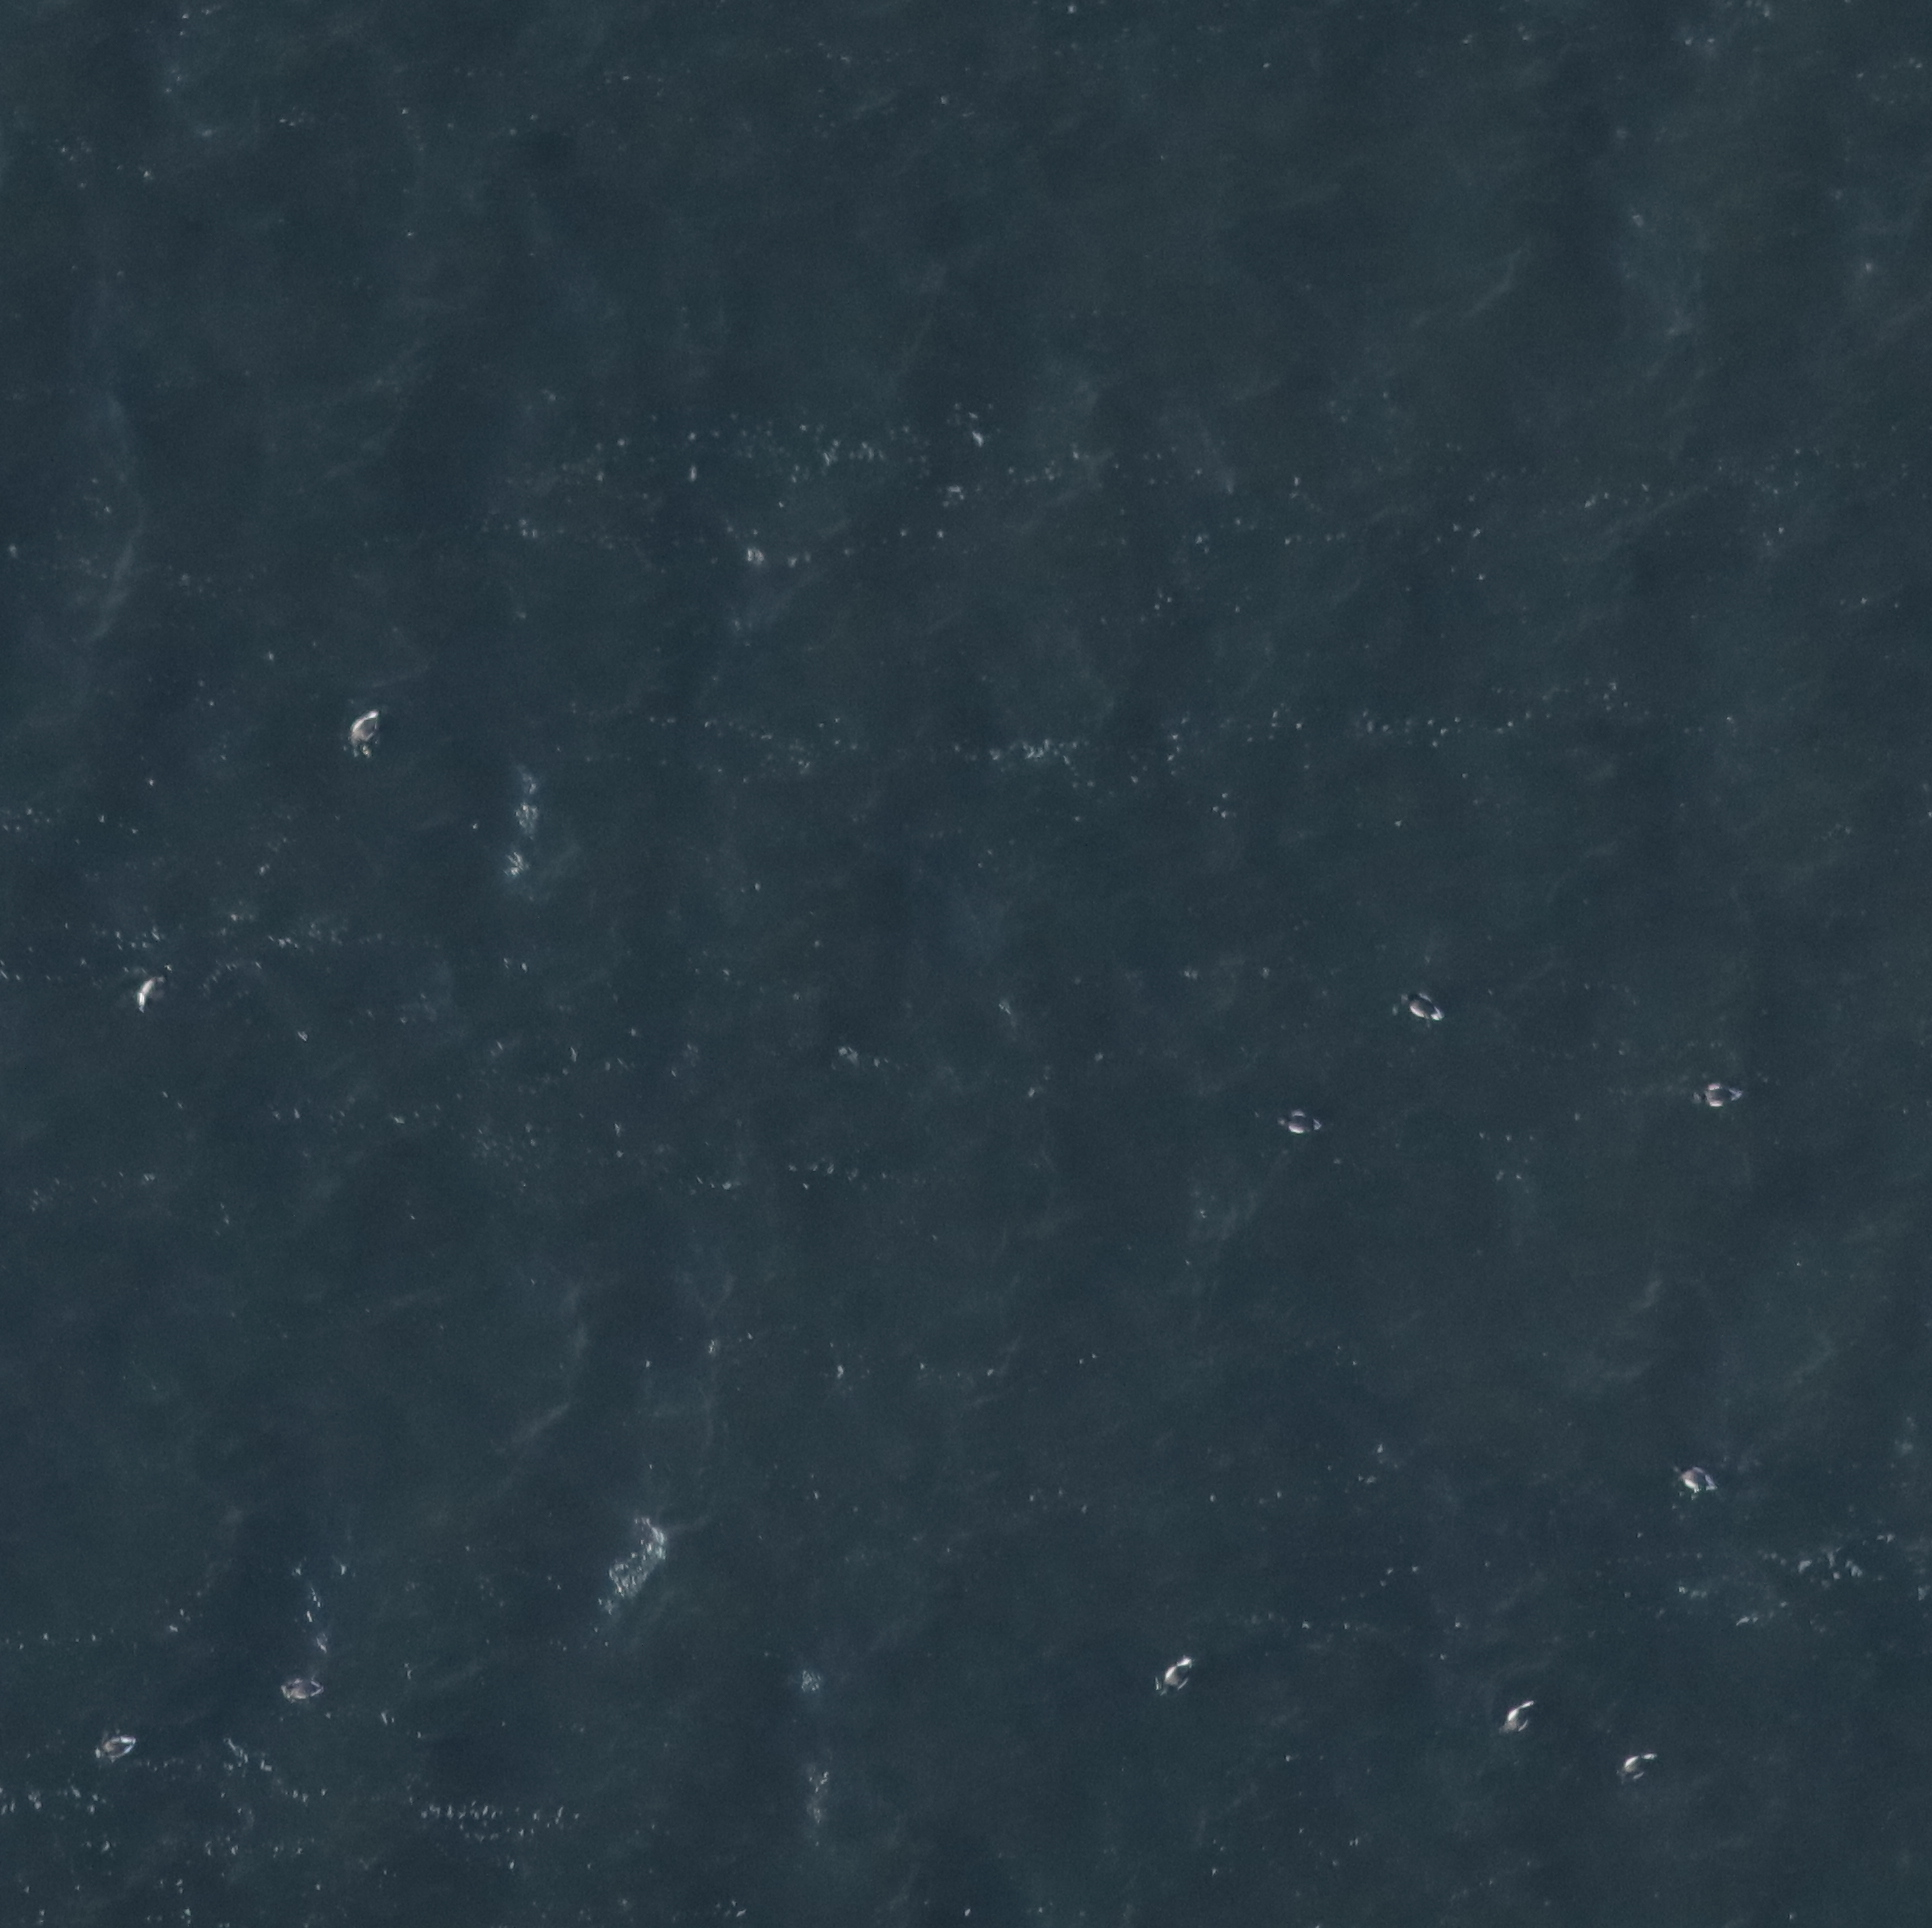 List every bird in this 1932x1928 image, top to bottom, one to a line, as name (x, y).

brant (365, 733)
brant (151, 993)
brant (1422, 1006)
brant (1716, 1095)
brant (1298, 1122)
brant (1695, 1478)
brant (1175, 1676)
brant (298, 1684)
brant (1517, 1721)
brant (115, 1747)
brant (1635, 1769)